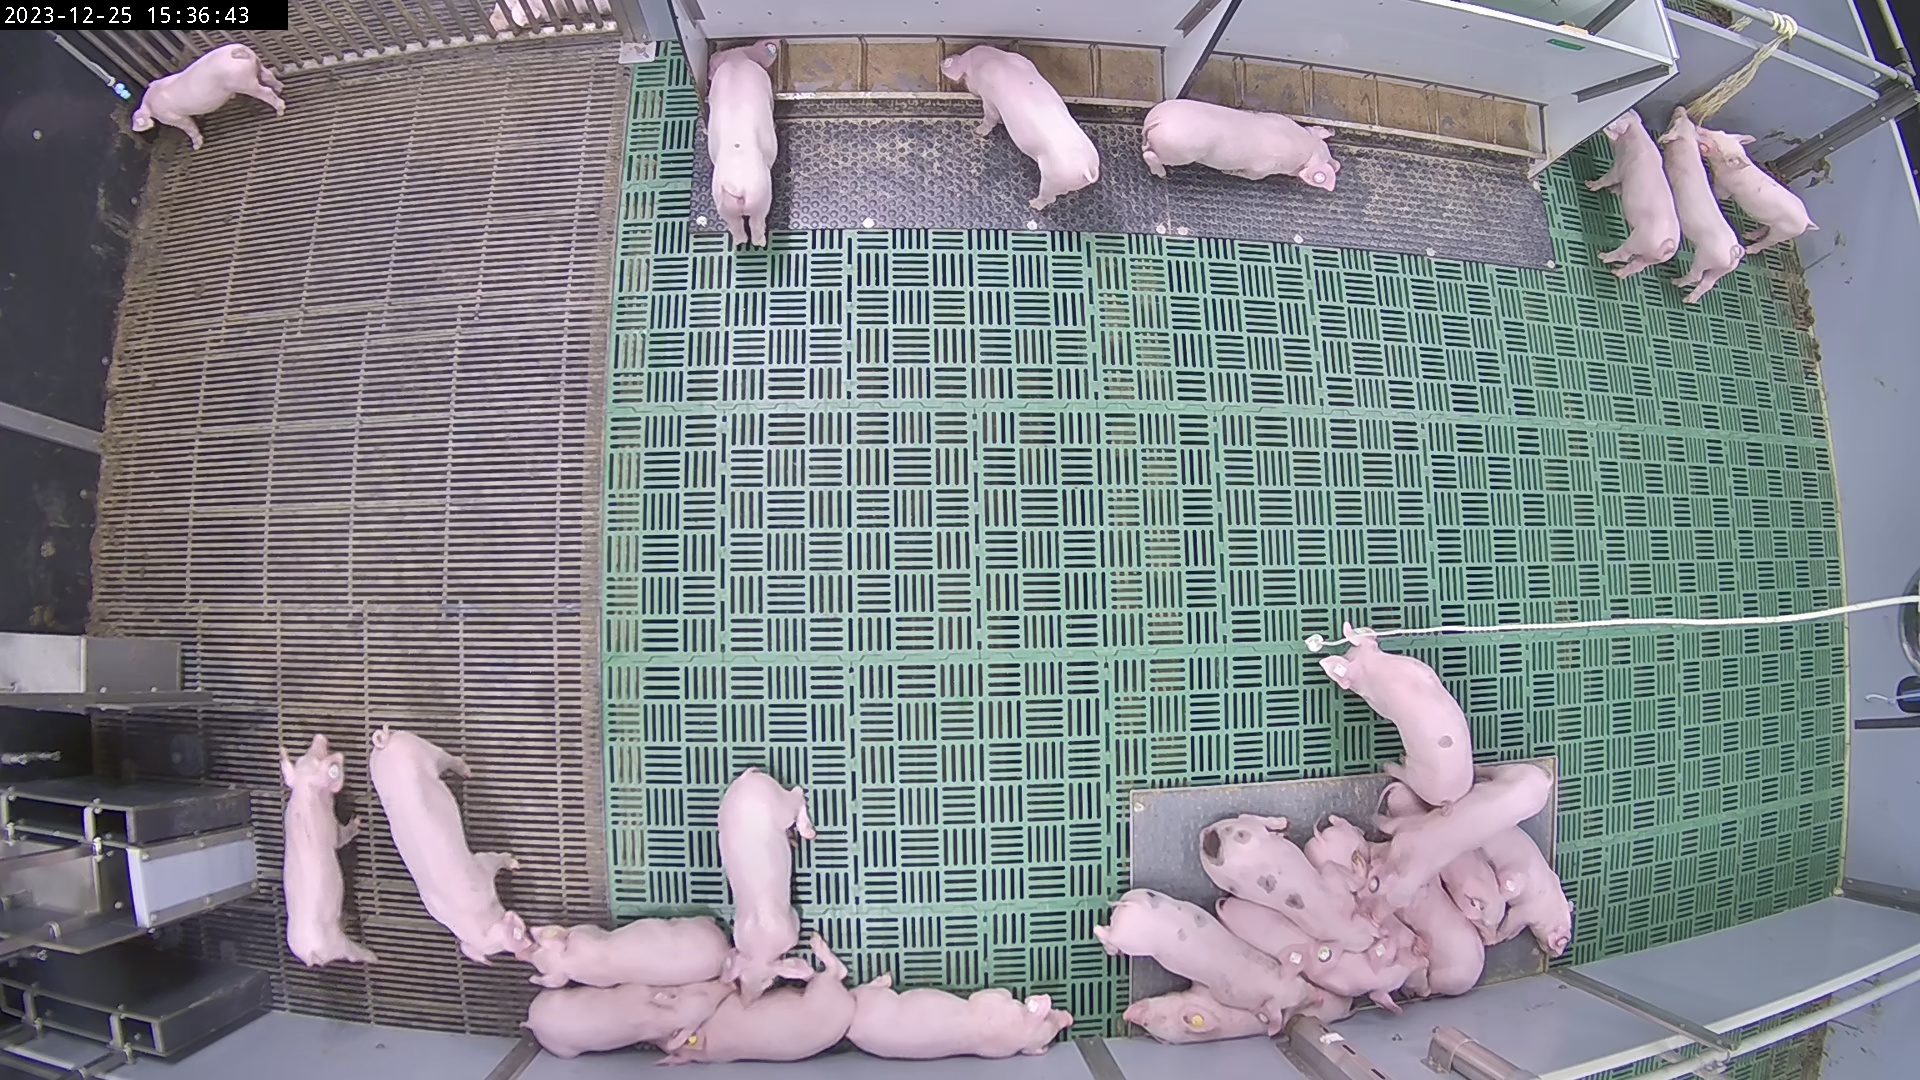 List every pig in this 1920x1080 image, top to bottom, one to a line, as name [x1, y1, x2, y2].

pig [486, 0, 610, 33]
pig [707, 36, 782, 248]
pig [939, 42, 1100, 212]
pig [130, 43, 286, 153]
pig [1137, 98, 1344, 193]
pig [1656, 105, 1745, 307]
pig [1587, 108, 1682, 284]
pig [1696, 125, 1818, 255]
pig [1317, 622, 1476, 814]
pig [367, 723, 531, 967]
pig [278, 733, 381, 968]
pig [1361, 762, 1556, 932]
pig [715, 768, 815, 1010]
pig [1375, 784, 1529, 946]
pig [1197, 814, 1391, 969]
pig [1302, 814, 1431, 1000]
pig [1482, 824, 1574, 956]
pig [1368, 834, 1486, 997]
pig [1091, 886, 1325, 1038]
pig [1214, 897, 1430, 1014]
pig [514, 916, 730, 990]
pig [649, 934, 859, 1067]
pig [843, 971, 1075, 1061]
pig [1123, 980, 1358, 1044]
pig [518, 981, 738, 1060]